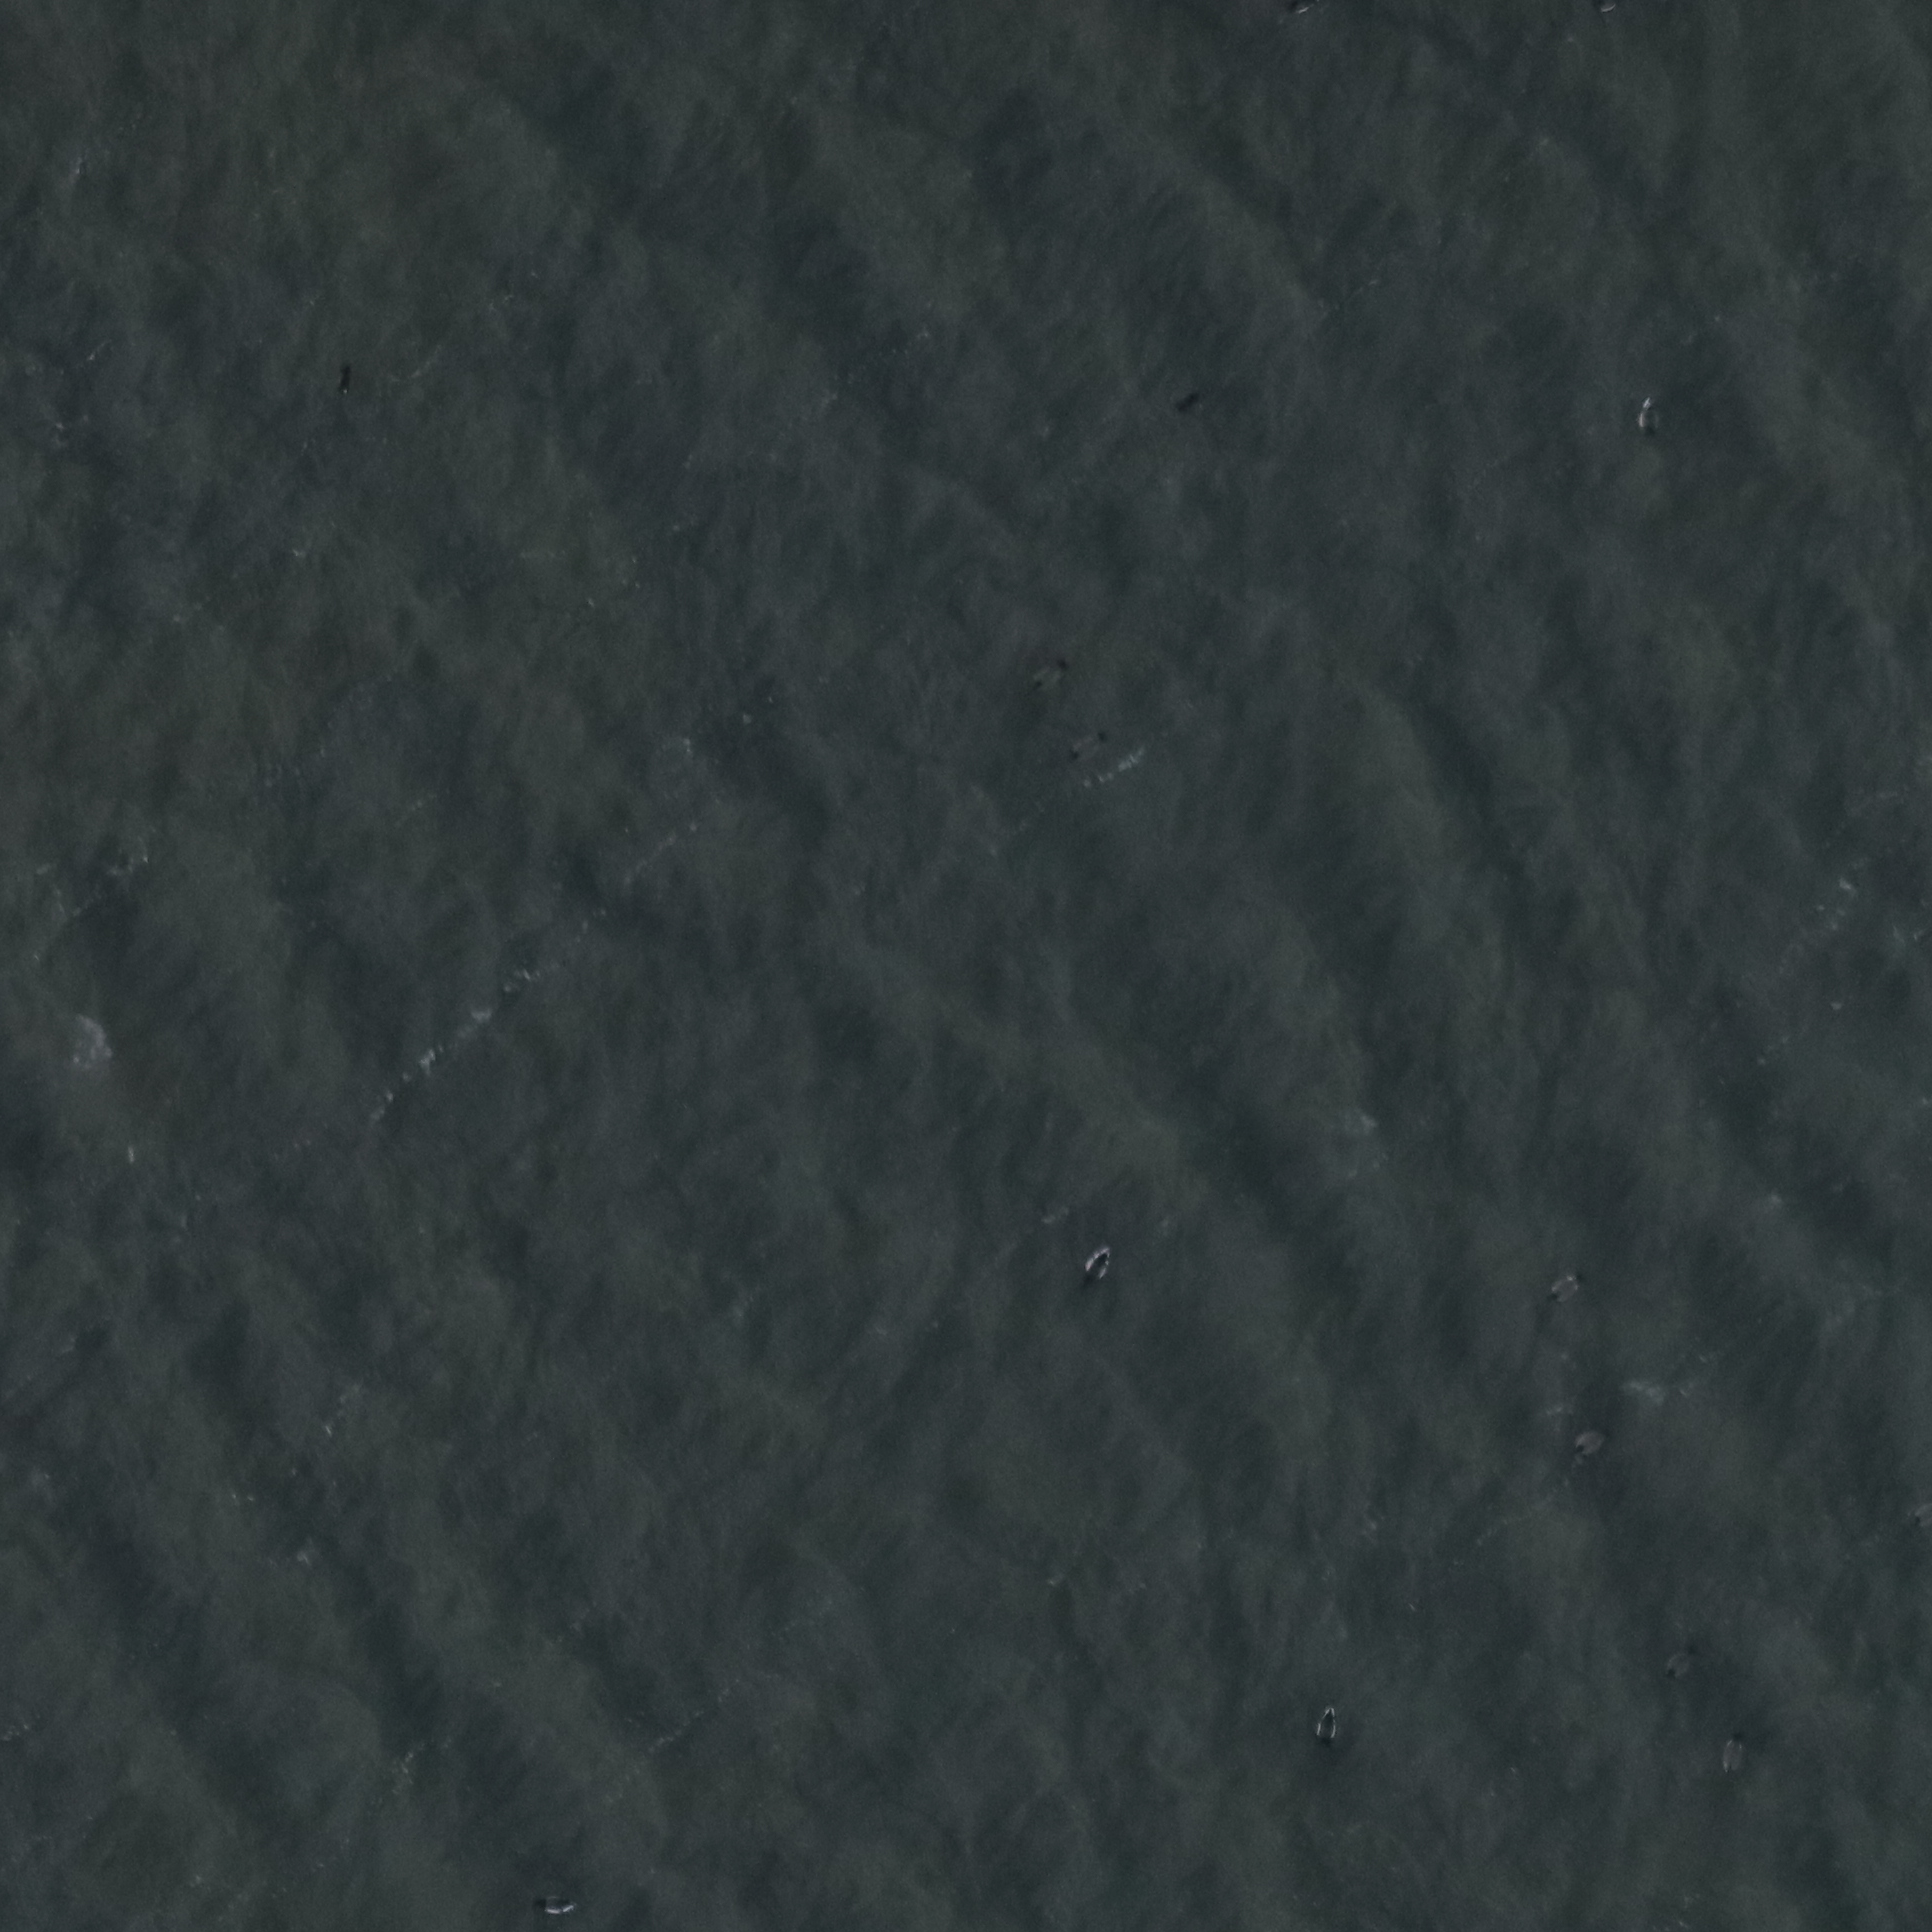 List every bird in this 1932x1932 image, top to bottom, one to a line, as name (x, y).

brant (1648, 417)
Canada goose (1044, 673)
Canada goose (1078, 752)
brant (1096, 1265)
Canada goose (1568, 1287)
Canada goose (1581, 1447)
Canada goose (1921, 1511)
Canada goose (1684, 1663)
brant (1327, 1725)
Canada goose (1733, 1757)
brant (560, 1908)